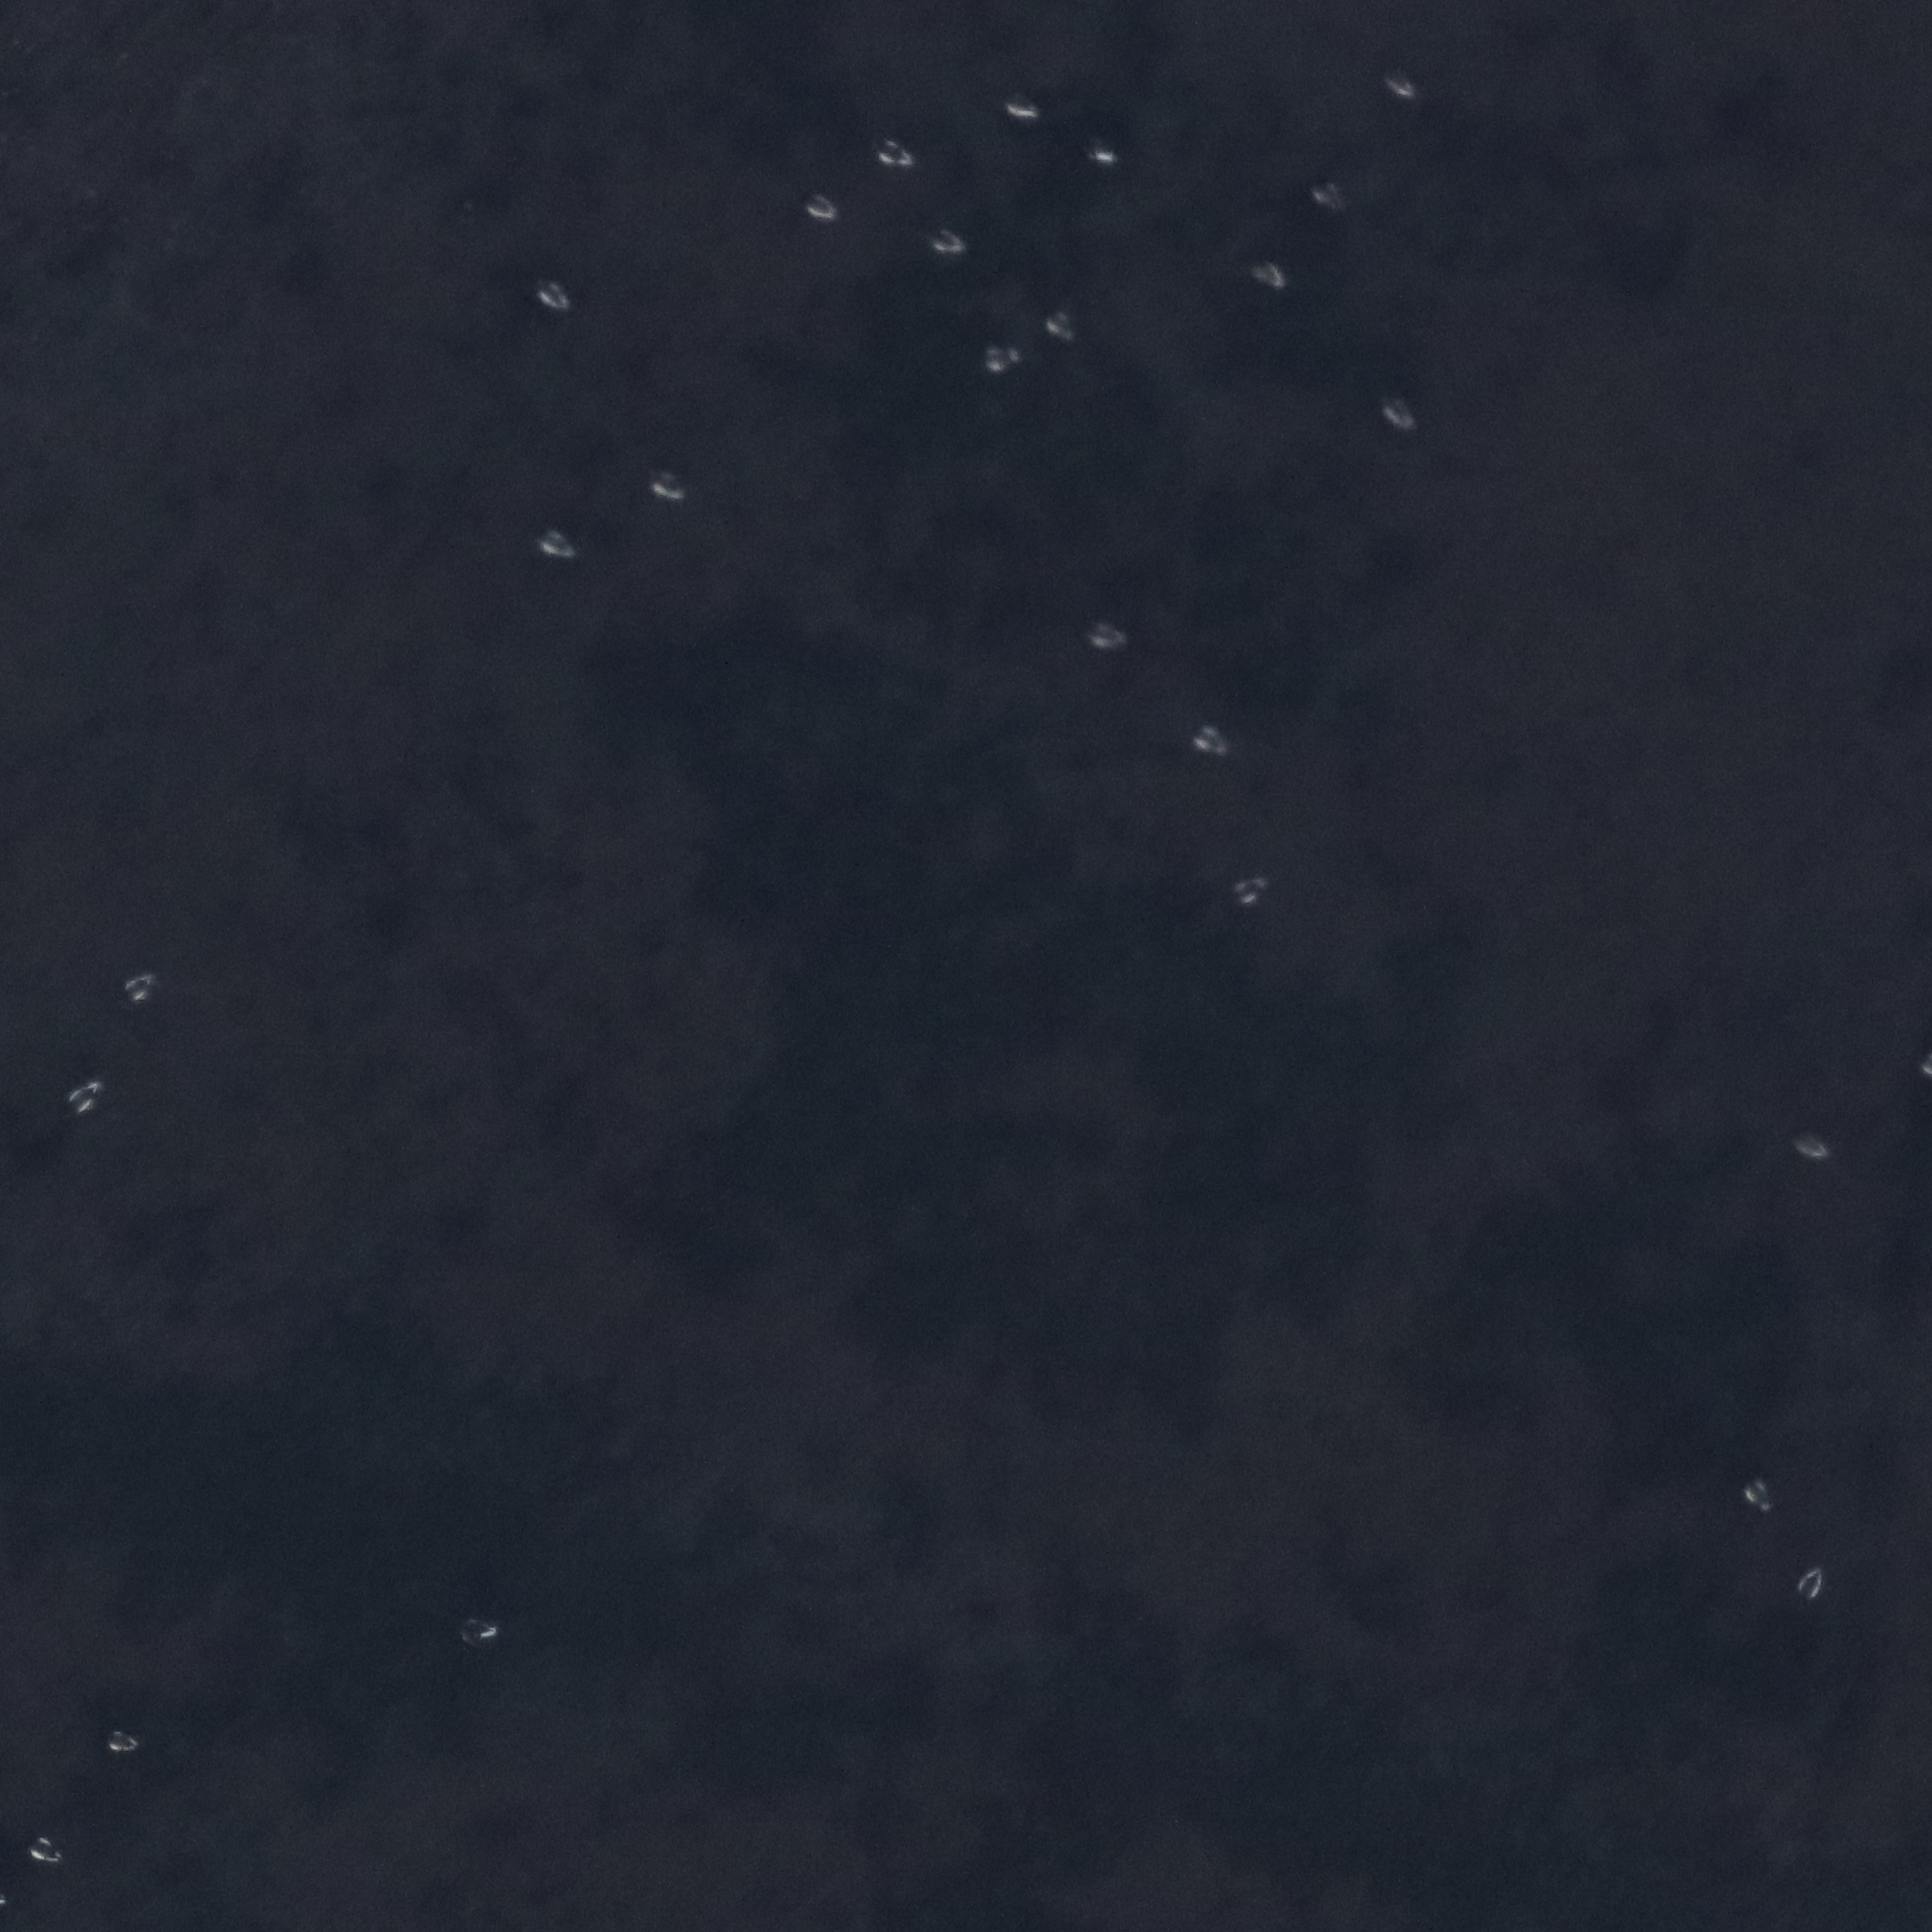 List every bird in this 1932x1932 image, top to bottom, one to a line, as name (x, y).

brant (1398, 83)
brant (1021, 100)
brant (891, 151)
brant (1105, 153)
brant (1325, 193)
brant (818, 208)
brant (946, 236)
brant (1266, 269)
brant (555, 291)
brant (1058, 322)
brant (997, 358)
brant (1396, 405)
brant (669, 485)
brant (555, 542)
brant (1111, 633)
brant (1209, 739)
brant (1249, 890)
brant (137, 984)
brant (82, 1098)
brant (1814, 1143)
brant (1759, 1491)
brant (1812, 1584)
brant (476, 1629)
brant (123, 1739)
brant (45, 1849)